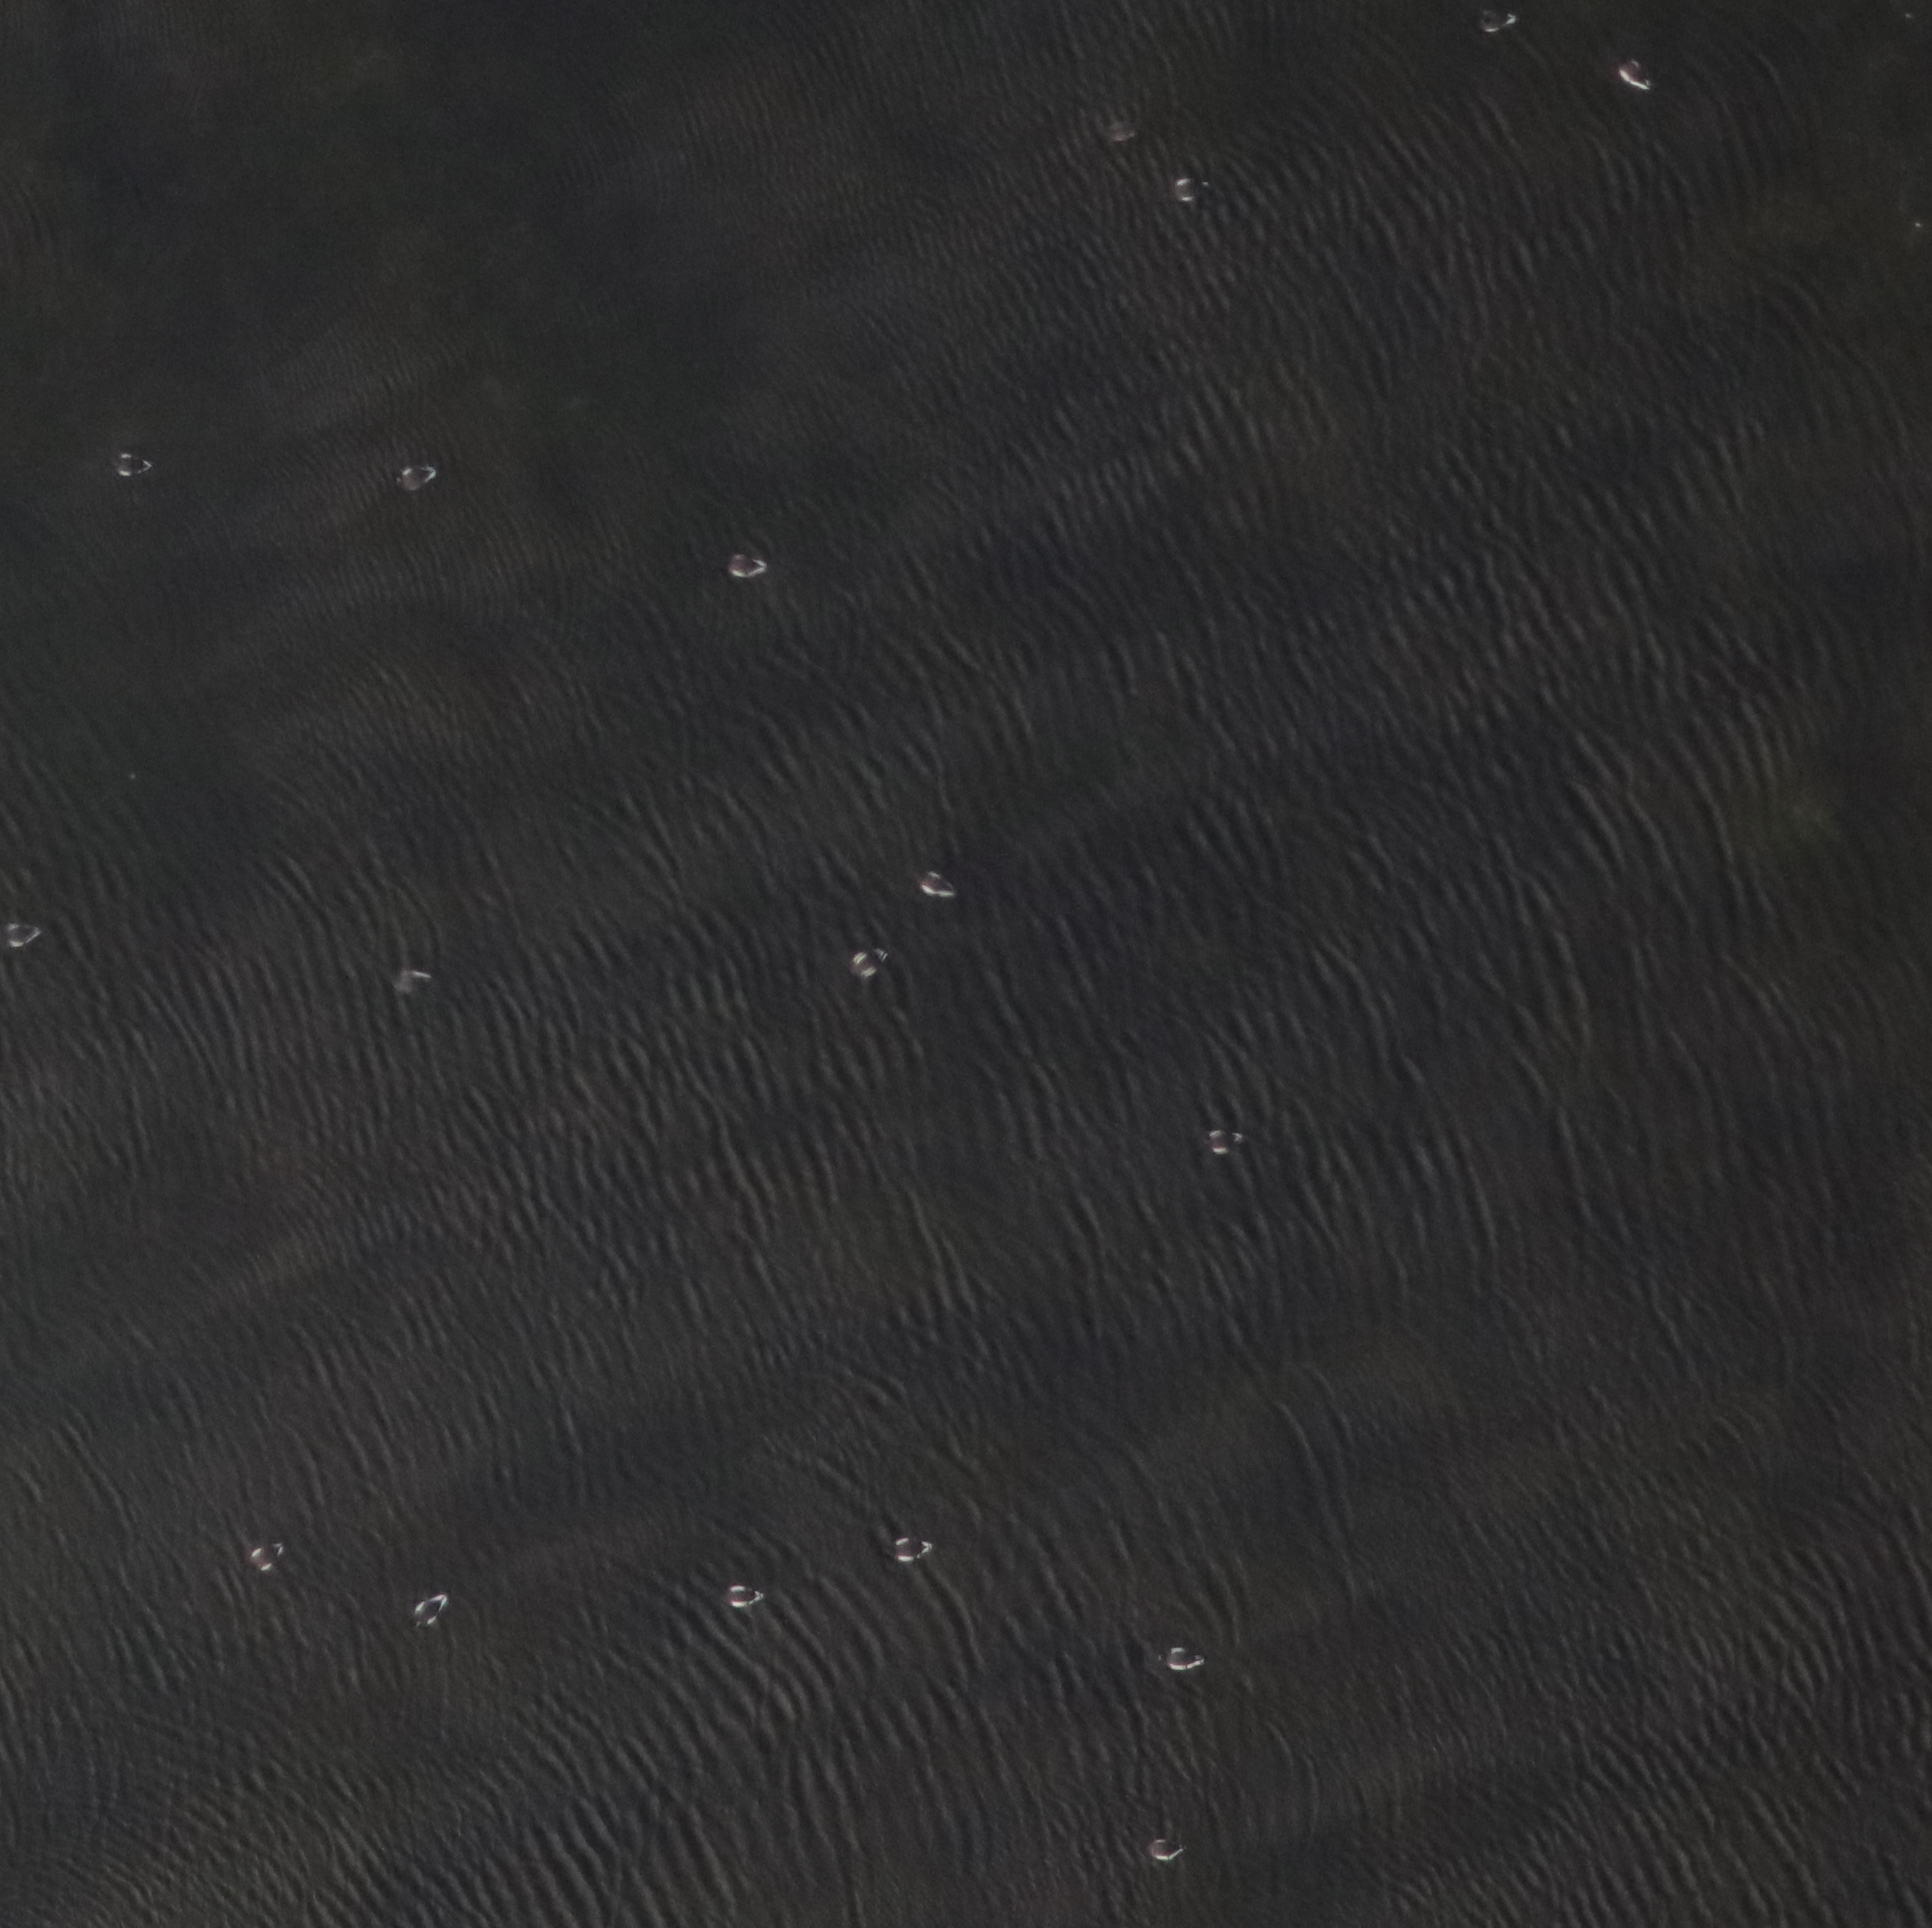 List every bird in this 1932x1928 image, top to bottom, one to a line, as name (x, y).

brant (1502, 20)
brant (1634, 72)
brant (1121, 129)
brant (1187, 192)
brant (131, 465)
brant (417, 476)
brant (743, 565)
brant (934, 884)
brant (18, 934)
brant (867, 963)
brant (416, 983)
brant (1221, 1139)
brant (907, 1548)
brant (265, 1557)
brant (742, 1598)
brant (428, 1612)
brant (1181, 1659)
brant (1163, 1847)